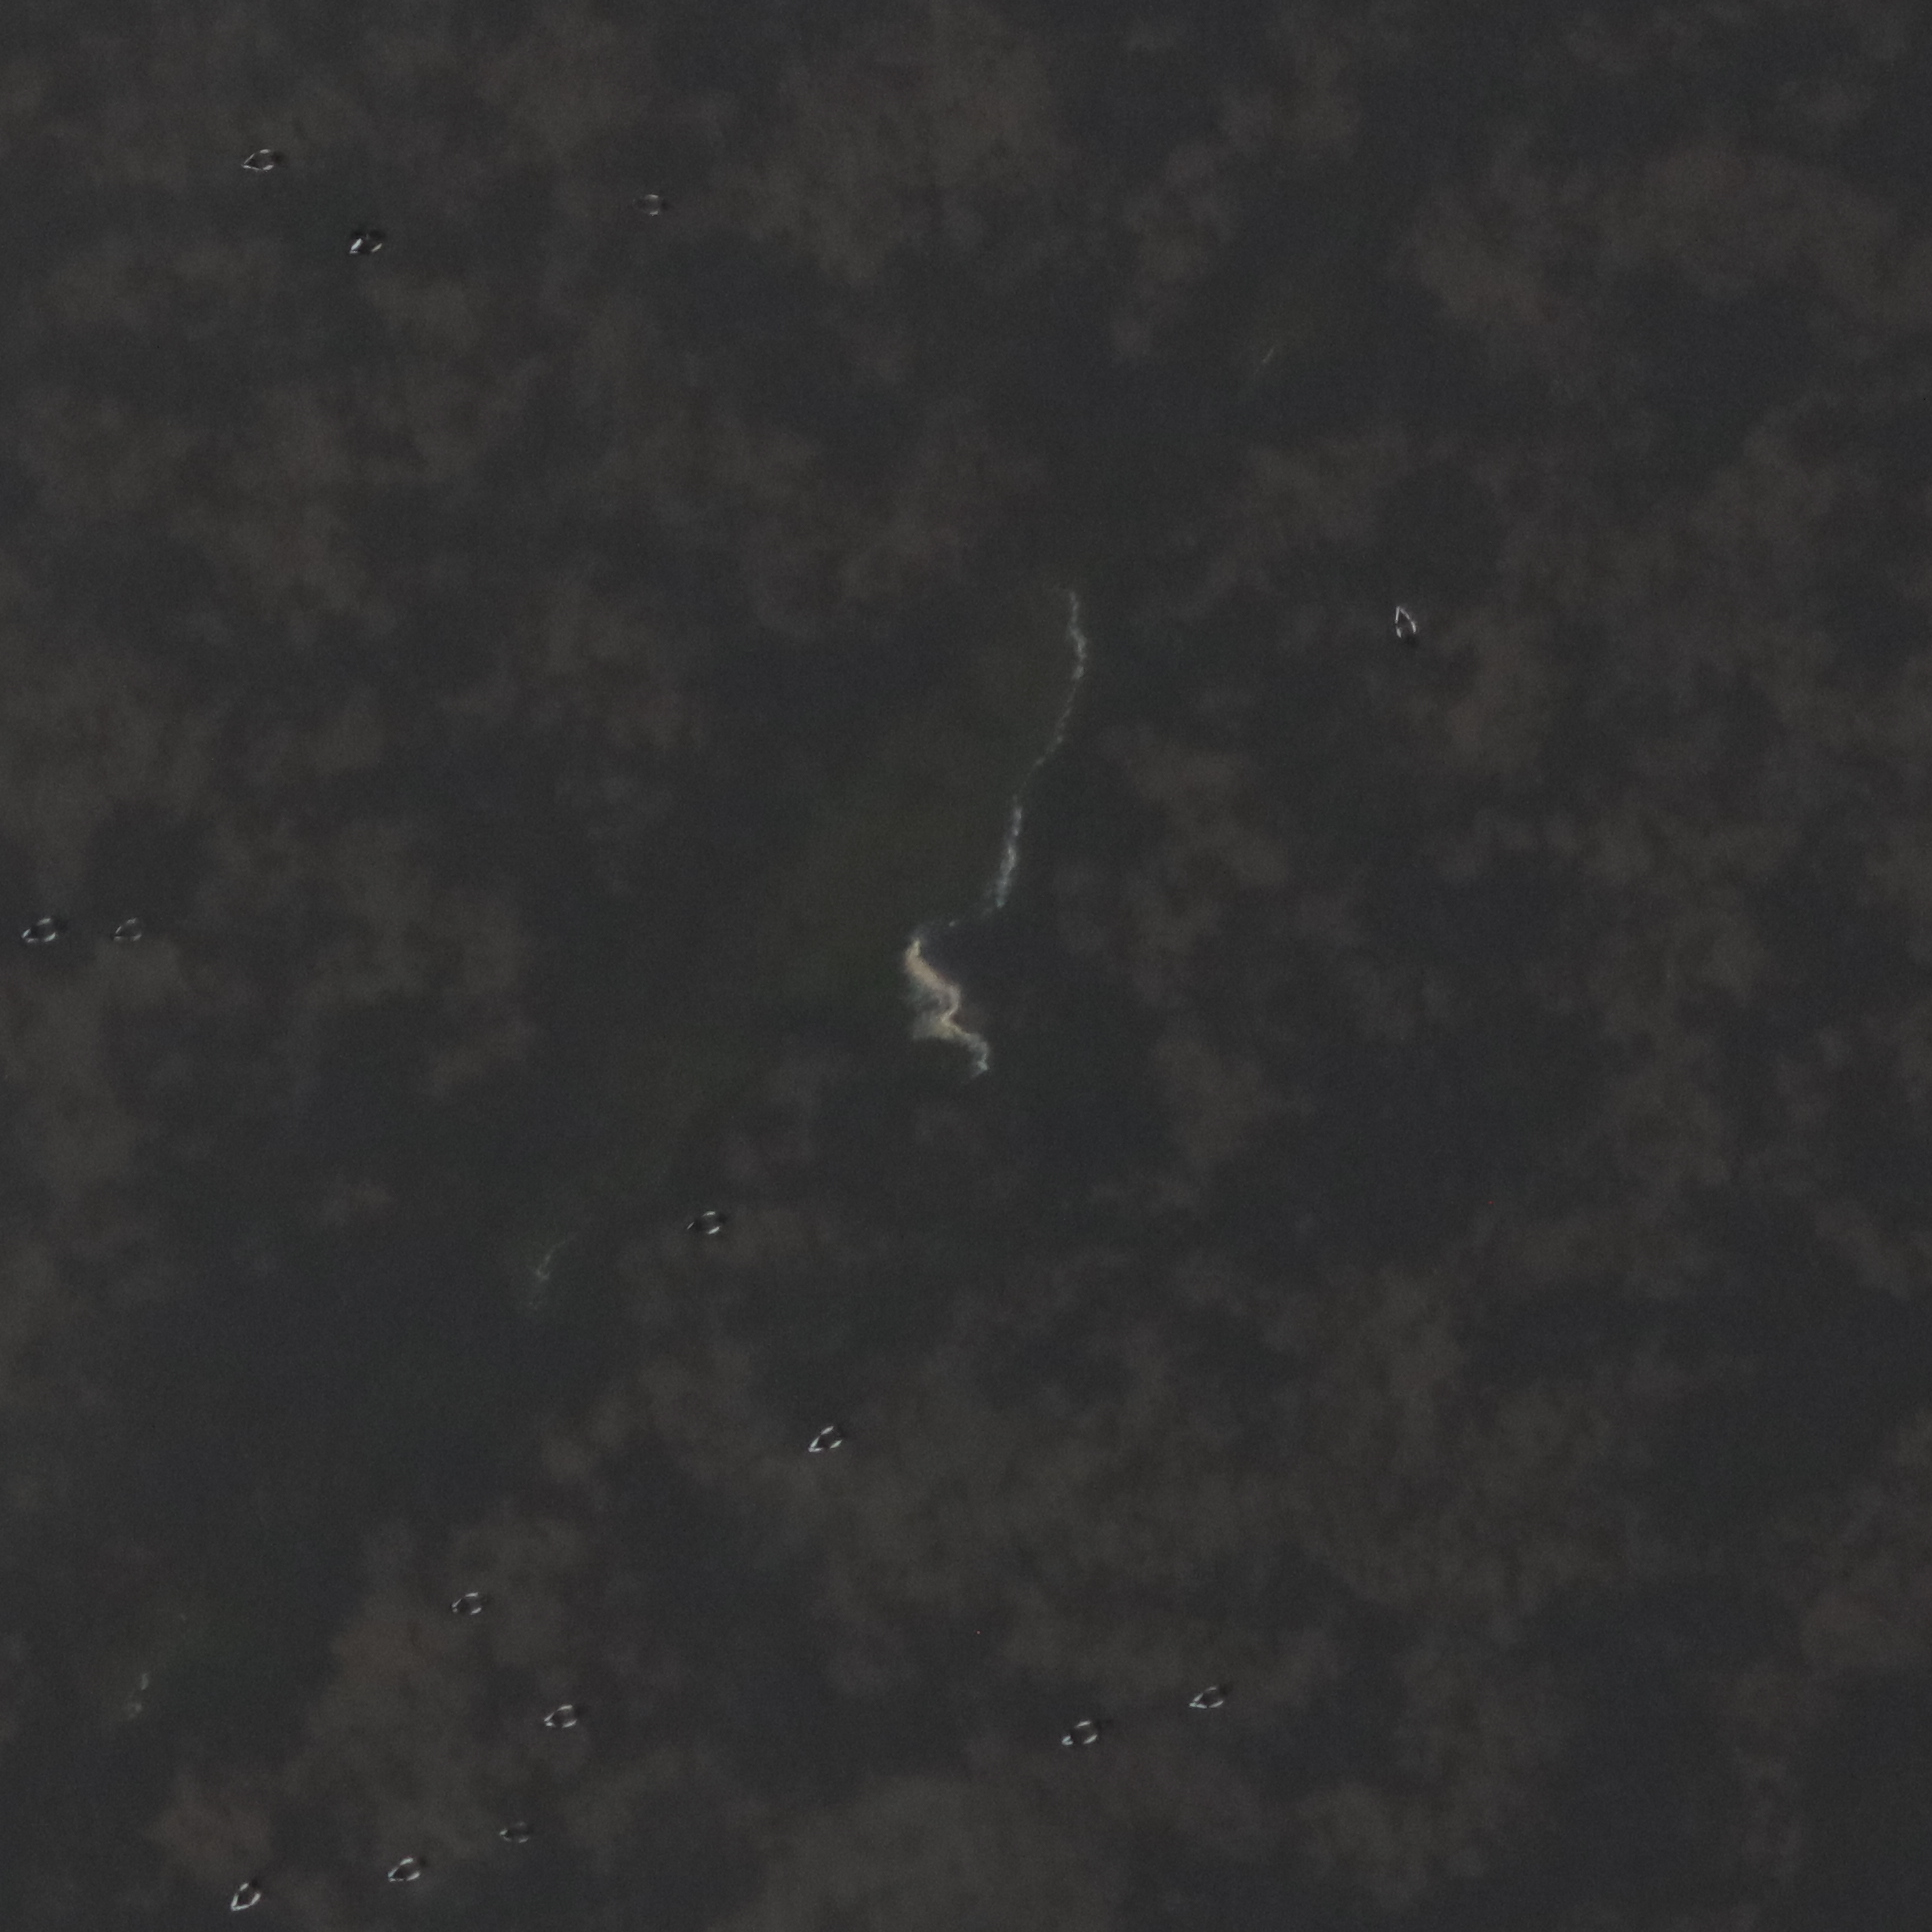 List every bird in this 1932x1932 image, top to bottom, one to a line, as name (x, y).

brant (263, 161)
brant (646, 202)
brant (367, 241)
brant (1405, 627)
brant (131, 927)
brant (45, 932)
brant (708, 1220)
brant (826, 1439)
brant (468, 1604)
brant (1210, 1698)
brant (565, 1716)
brant (1084, 1733)
brant (517, 1834)
brant (407, 1869)
brant (245, 1896)